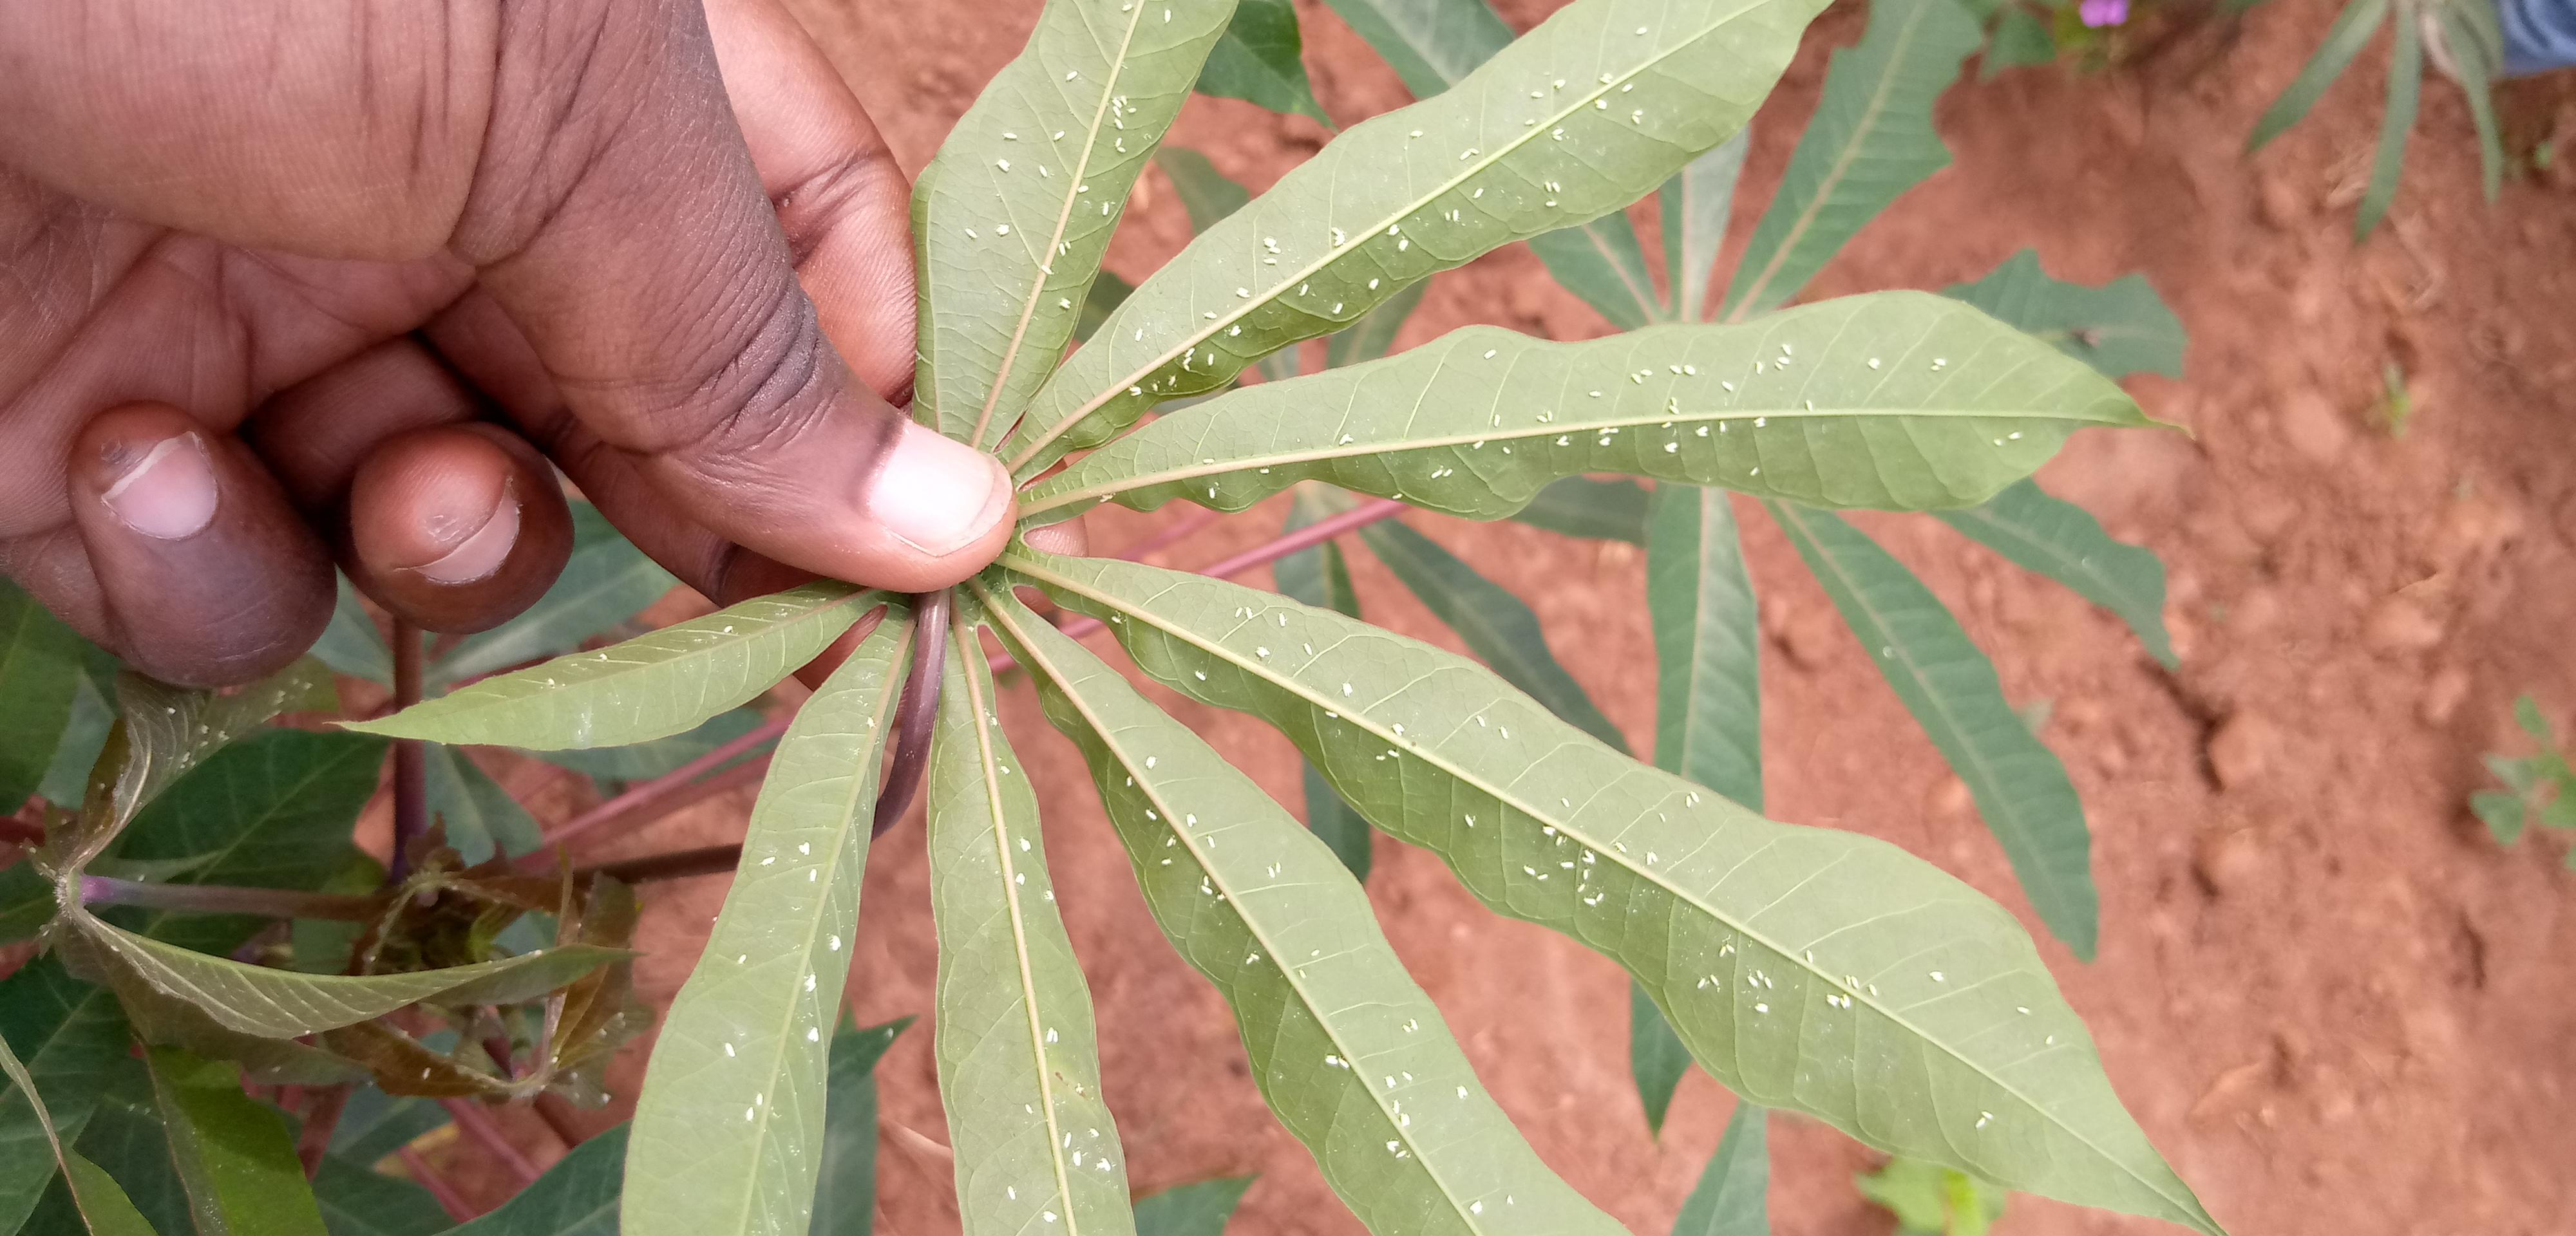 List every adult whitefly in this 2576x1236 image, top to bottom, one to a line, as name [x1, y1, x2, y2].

whitefly [1116, 3, 1141, 23]
whitefly [1162, 7, 1180, 30]
whitefly [1626, 16, 1653, 43]
whitefly [1582, 57, 1617, 93]
whitefly [1059, 63, 1089, 89]
whitefly [1551, 69, 1580, 95]
whitefly [1610, 74, 1640, 103]
whitefly [1529, 77, 1556, 108]
whitefly [1580, 84, 1611, 118]
whitefly [1106, 93, 1143, 132]
whitefly [1631, 100, 1650, 130]
whitefly [1519, 109, 1539, 131]
whitefly [1040, 117, 1072, 145]
whitefly [1407, 118, 1432, 143]
whitefly [1551, 123, 1569, 149]
whitefly [996, 129, 1026, 145]
whitefly [1103, 130, 1131, 160]
whitefly [1453, 130, 1493, 173]
whitefly [1110, 138, 1137, 160]
whitefly [1459, 138, 1495, 162]
whitefly [995, 147, 1015, 180]
whitefly [1029, 159, 1066, 179]
whitefly [1536, 167, 1562, 192]
whitefly [1464, 177, 1491, 205]
whitefly [1072, 179, 1094, 198]
whitefly [1092, 193, 1122, 220]
whitefly [1536, 196, 1561, 214]
whitefly [1433, 201, 1468, 229]
whitefly [1329, 213, 1355, 250]
whitefly [1377, 213, 1405, 238]
whitefly [1322, 219, 1348, 250]
whitefly [956, 223, 983, 241]
whitefly [986, 223, 1025, 252]
whitefly [1388, 223, 1414, 256]
whitefly [1251, 229, 1289, 275]
whitefly [1253, 233, 1287, 269]
whitefly [1049, 234, 1083, 261]
whitefly [1052, 236, 1079, 261]
whitefly [1029, 262, 1057, 283]
whitefly [1363, 269, 1381, 294]
whitefly [1229, 281, 1254, 308]
whitefly [1293, 282, 1311, 299]
whitefly [1325, 292, 1344, 325]
whitefly [1052, 294, 1081, 317]
whitefly [1193, 302, 1222, 324]
whitefly [1125, 319, 1152, 352]
whitefly [1227, 322, 1254, 348]
whitefly [1759, 328, 1827, 380]
whitefly [1745, 329, 1810, 382]
whitefly [1175, 332, 1201, 372]
whitefly [1172, 333, 1202, 376]
whitefly [1472, 335, 1513, 371]
whitefly [1919, 341, 1960, 388]
whitefly [1201, 343, 1226, 372]
whitefly [1671, 346, 1704, 382]
whitefly [1619, 350, 1654, 382]
whitefly [1617, 353, 1658, 390]
whitefly [1660, 355, 1700, 384]
whitefly [1857, 355, 1897, 388]
whitefly [1162, 362, 1188, 393]
whitefly [1720, 370, 1746, 399]
whitefly [1144, 372, 1166, 406]
whitefly [1797, 379, 1840, 423]
whitefly [1116, 380, 1146, 411]
whitefly [1584, 380, 1617, 410]
whitefly [1653, 384, 1717, 427]
whitefly [1529, 393, 1551, 431]
whitefly [1549, 398, 1605, 453]
whitefly [1483, 401, 1526, 453]
whitefly [1638, 403, 1691, 440]
whitefly [1752, 403, 1783, 436]
whitefly [1709, 406, 1756, 442]
whitefly [1691, 410, 1720, 444]
whitefly [1586, 412, 1630, 467]
whitefly [1987, 412, 2026, 467]
whitefly [1439, 414, 1500, 462]
whitefly [1991, 419, 2028, 451]
whitefly [1332, 423, 1359, 458]
whitefly [1643, 423, 1687, 467]
whitefly [1200, 445, 1226, 474]
whitefly [1249, 454, 1288, 482]
whitefly [1424, 454, 1461, 493]
whitefly [1739, 458, 1777, 487]
whitefly [1179, 474, 1253, 509]
whitefly [1376, 478, 1421, 506]
whitefly [1089, 483, 1115, 513]
whitefly [1106, 598, 1150, 631]
whitefly [1217, 598, 1258, 640]
whitefly [1222, 603, 1266, 642]
whitefly [1264, 609, 1290, 638]
whitefly [715, 611, 738, 650]
whitefly [1271, 624, 1316, 668]
whitefly [585, 637, 616, 673]
whitefly [1242, 640, 1277, 682]
whitefly [1192, 648, 1224, 691]
whitefly [537, 668, 565, 706]
whitefly [1332, 669, 1374, 708]
whitefly [1464, 699, 1522, 747]
whitefly [973, 701, 1003, 741]
whitefly [859, 706, 895, 745]
whitefly [1320, 708, 1356, 730]
whitefly [1461, 710, 1511, 758]
whitefly [1384, 715, 1411, 741]
whitefly [1128, 747, 1163, 776]
whitefly [1367, 749, 1419, 783]
whitefly [992, 753, 1028, 789]
whitefly [1115, 769, 1139, 800]
whitefly [1669, 778, 1709, 826]
whitefly [1665, 785, 1700, 822]
whitefly [1551, 787, 1573, 822]
whitefly [1452, 796, 1483, 830]
whitefly [1130, 802, 1170, 835]
whitefly [1174, 807, 1209, 837]
whitefly [1642, 807, 1669, 841]
whitefly [1535, 817, 1566, 848]
whitefly [791, 818, 820, 859]
whitefly [1533, 818, 1569, 850]
whitefly [1137, 824, 1192, 870]
whitefly [1010, 826, 1045, 870]
whitefly [1590, 831, 1630, 874]
whitefly [1139, 833, 1196, 877]
whitefly [1548, 835, 1614, 910]
whitefly [753, 837, 782, 885]
whitefly [1209, 839, 1240, 863]
whitefly [1636, 839, 1663, 877]
whitefly [1551, 841, 1610, 918]
whitefly [1520, 850, 1566, 907]
whitefly [999, 852, 1027, 892]
whitefly [1514, 854, 1558, 892]
whitefly [804, 856, 828, 892]
whitefly [1268, 857, 1292, 885]
whitefly [1183, 866, 1233, 907]
whitefly [1194, 872, 1231, 905]
whitefly [1041, 879, 1058, 908]
whitefly [822, 923, 844, 960]
whitefly [1711, 933, 1748, 964]
whitefly [1790, 933, 1818, 973]
whitefly [1301, 936, 1332, 968]
whitefly [1242, 942, 1269, 973]
whitefly [727, 949, 754, 977]
whitefly [1687, 949, 1735, 1000]
whitefly [1919, 953, 1952, 991]
whitefly [1743, 955, 1777, 1023]
whitefly [1735, 959, 1777, 1024]
whitefly [1284, 962, 1318, 989]
whitefly [1805, 964, 1880, 1026]
whitefly [800, 966, 828, 997]
whitefly [1818, 973, 1882, 1024]
whitefly [2003, 993, 2028, 1013]
whitefly [1402, 1002, 1430, 1037]
whitefly [1036, 1013, 1069, 1054]
whitefly [784, 1019, 830, 1052]
whitefly [2031, 1030, 2076, 1071]
whitefly [715, 1032, 747, 1067]
whitefly [1320, 1037, 1367, 1071]
whitefly [1376, 1060, 1423, 1094]
whitefly [1385, 1063, 1426, 1098]
whitefly [1446, 1076, 1472, 1105]
whitefly [1960, 1076, 2002, 1135]
whitefly [1967, 1078, 2007, 1135]
whitefly [745, 1092, 769, 1118]
whitefly [1014, 1094, 1060, 1120]
whitefly [1385, 1094, 1419, 1126]
whitefly [728, 1103, 764, 1146]
whitefly [1052, 1113, 1097, 1174]
whitefly [1080, 1118, 1110, 1150]
whitefly [1058, 1122, 1089, 1183]
whitefly [1372, 1122, 1413, 1161]
whitefly [1095, 1150, 1119, 1181]
whitefly [1488, 1170, 1518, 1212]
whitefly [996, 1184, 1021, 1206]
whitefly [1450, 1186, 1485, 1225]
whitefly [1041, 1204, 1071, 1236]